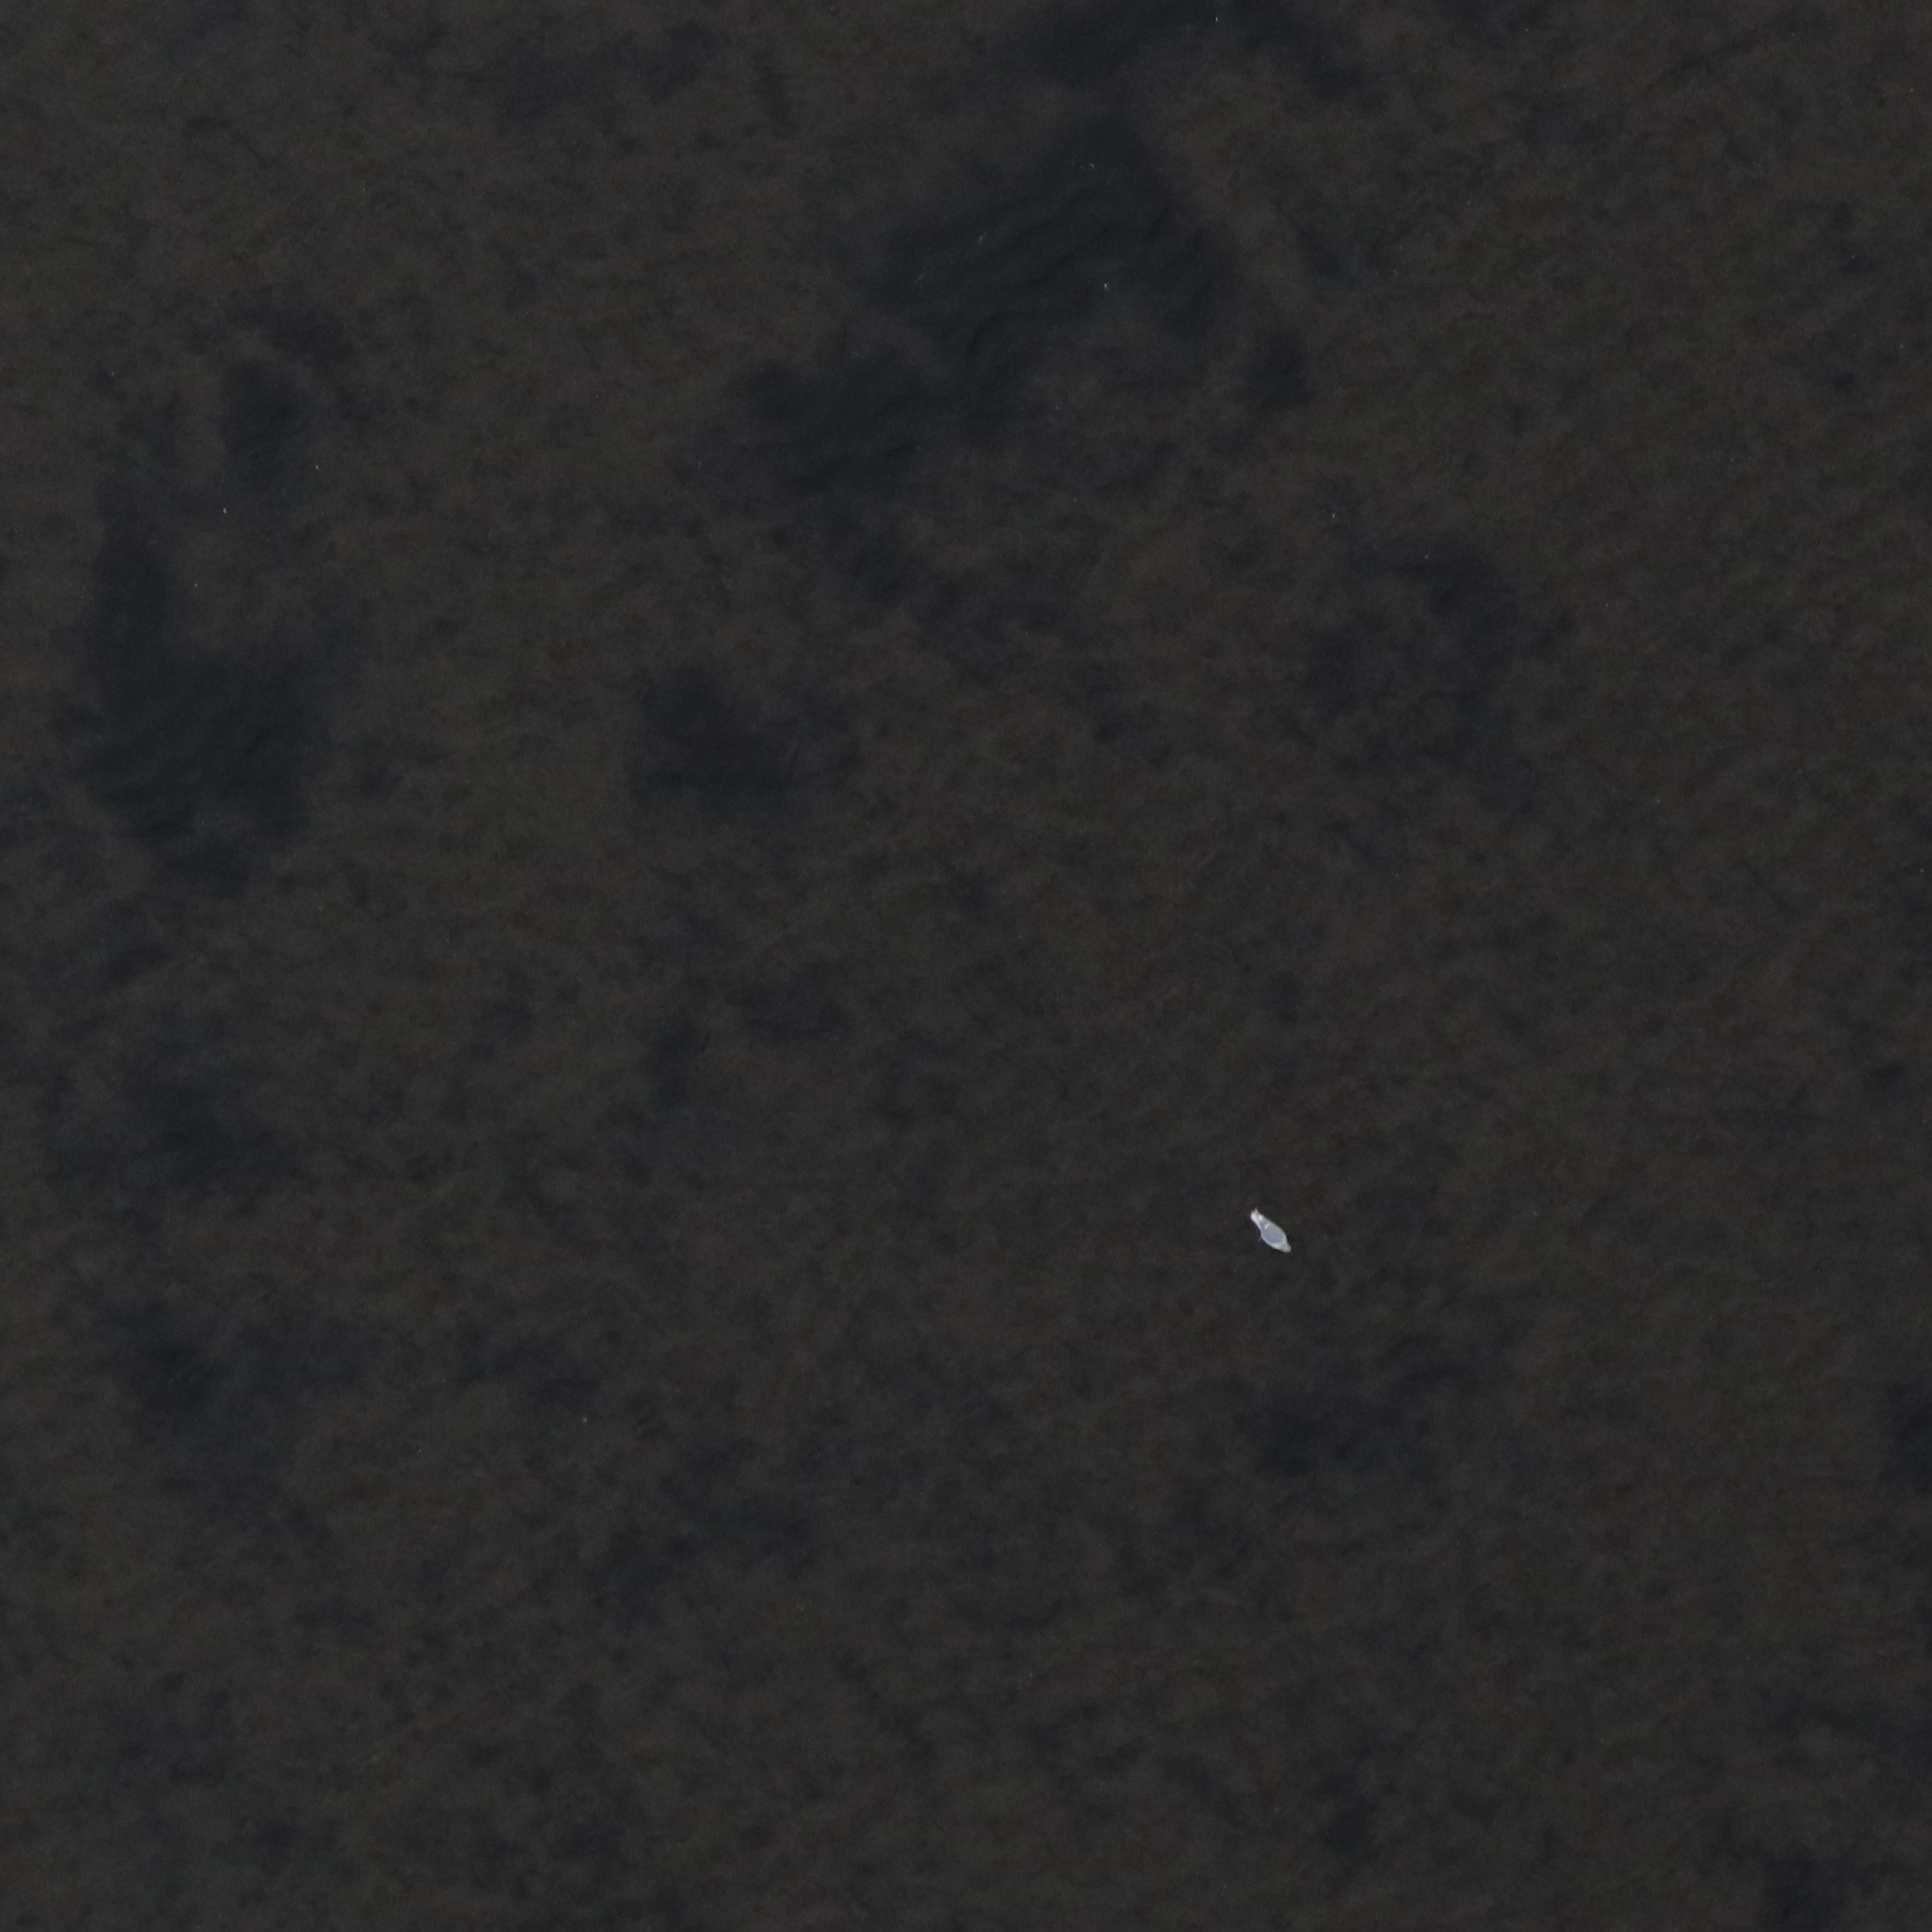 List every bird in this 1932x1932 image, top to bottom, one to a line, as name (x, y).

gull (1271, 1235)